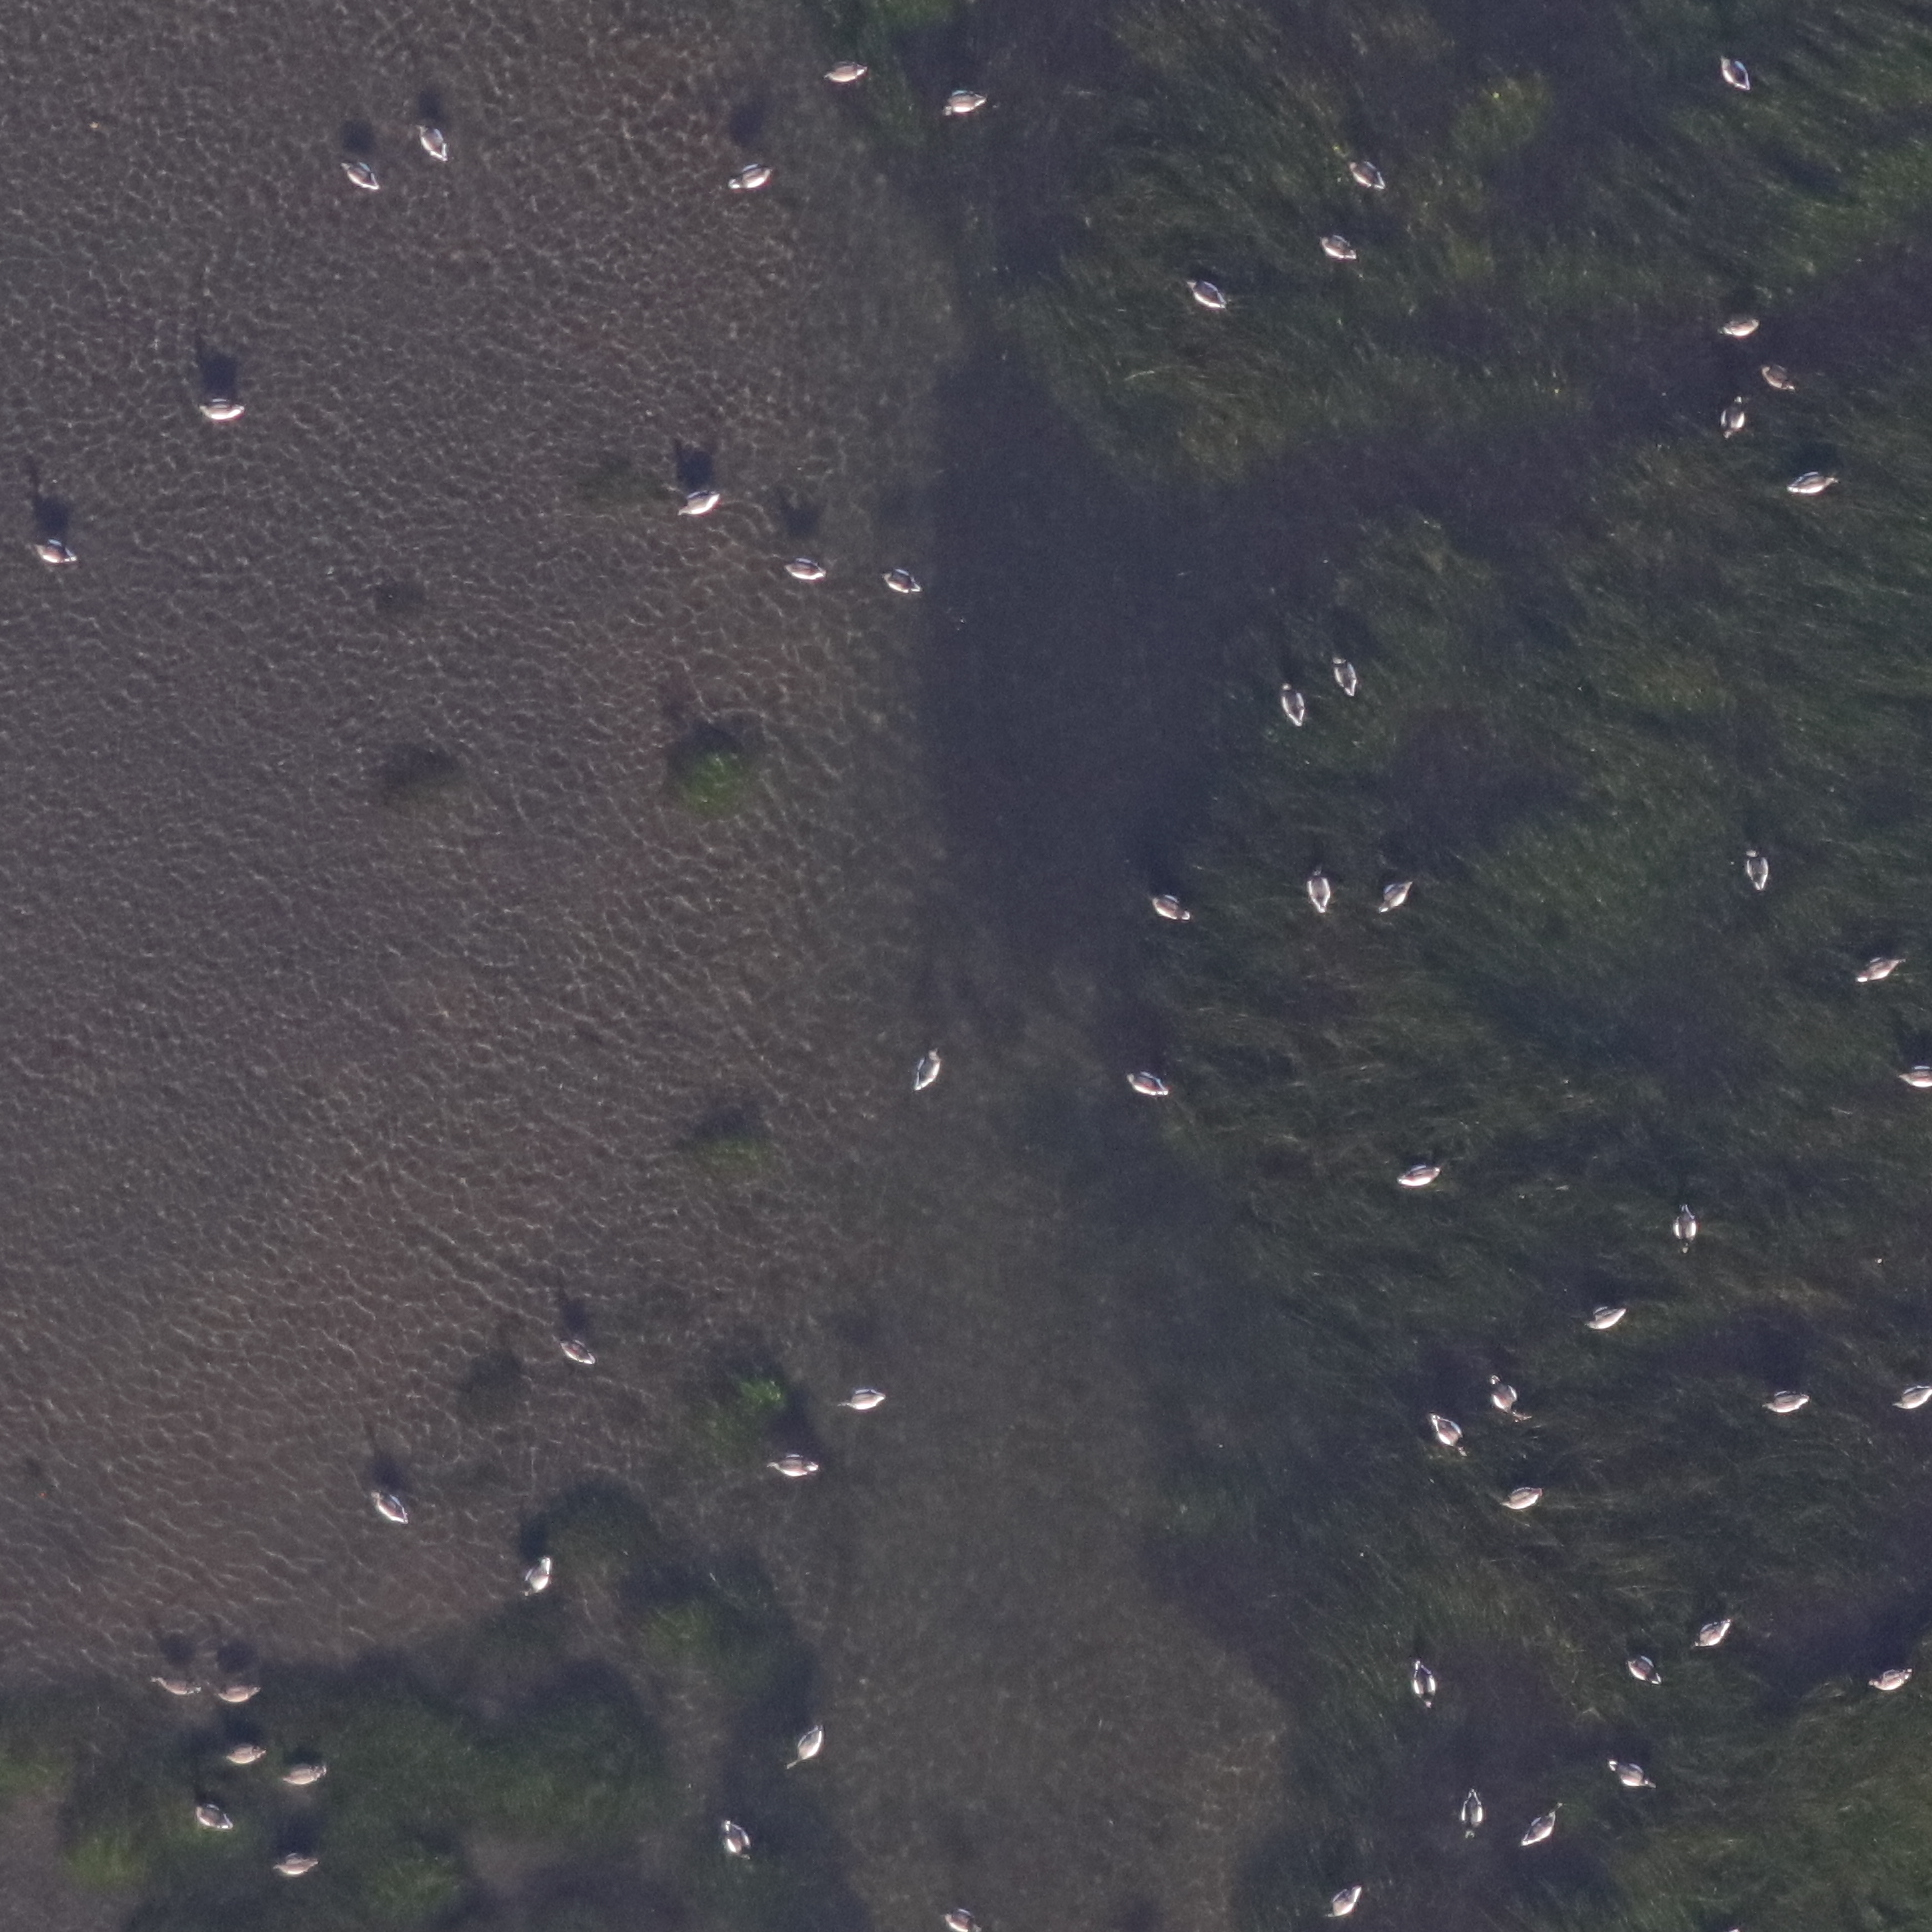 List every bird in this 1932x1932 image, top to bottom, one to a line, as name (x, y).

brant (846, 72)
brant (1734, 72)
brant (964, 101)
brant (432, 140)
brant (359, 173)
brant (1368, 174)
brant (751, 175)
brant (1338, 246)
brant (1206, 292)
brant (1739, 326)
brant (1779, 378)
brant (221, 409)
brant (1732, 416)
brant (1811, 482)
brant (698, 501)
brant (53, 552)
brant (807, 572)
brant (900, 579)
brant (1343, 675)
brant (1292, 702)
brant (1756, 868)
brant (1318, 888)
brant (1394, 893)
brant (1170, 906)
brant (1879, 968)
brant (927, 1070)
brant (1923, 1074)
brant (1145, 1083)
brant (1418, 1177)
brant (1686, 1225)
brant (1606, 1317)
brant (576, 1350)
brant (1504, 1396)
brant (1913, 1396)
brant (864, 1399)
brant (1786, 1399)
brant (1447, 1431)
brant (792, 1465)
brant (1520, 1498)
brant (388, 1505)
brant (535, 1575)
brant (1711, 1631)
brant (1643, 1669)
brant (1894, 1680)
brant (1424, 1682)
brant (184, 1685)
brant (235, 1692)
brant (808, 1746)
brant (246, 1752)
brant (306, 1773)
brant (1631, 1775)
brant (1472, 1812)
brant (211, 1815)
brant (1540, 1828)
brant (736, 1840)
brant (296, 1861)
brant (1344, 1902)
brant (962, 1922)